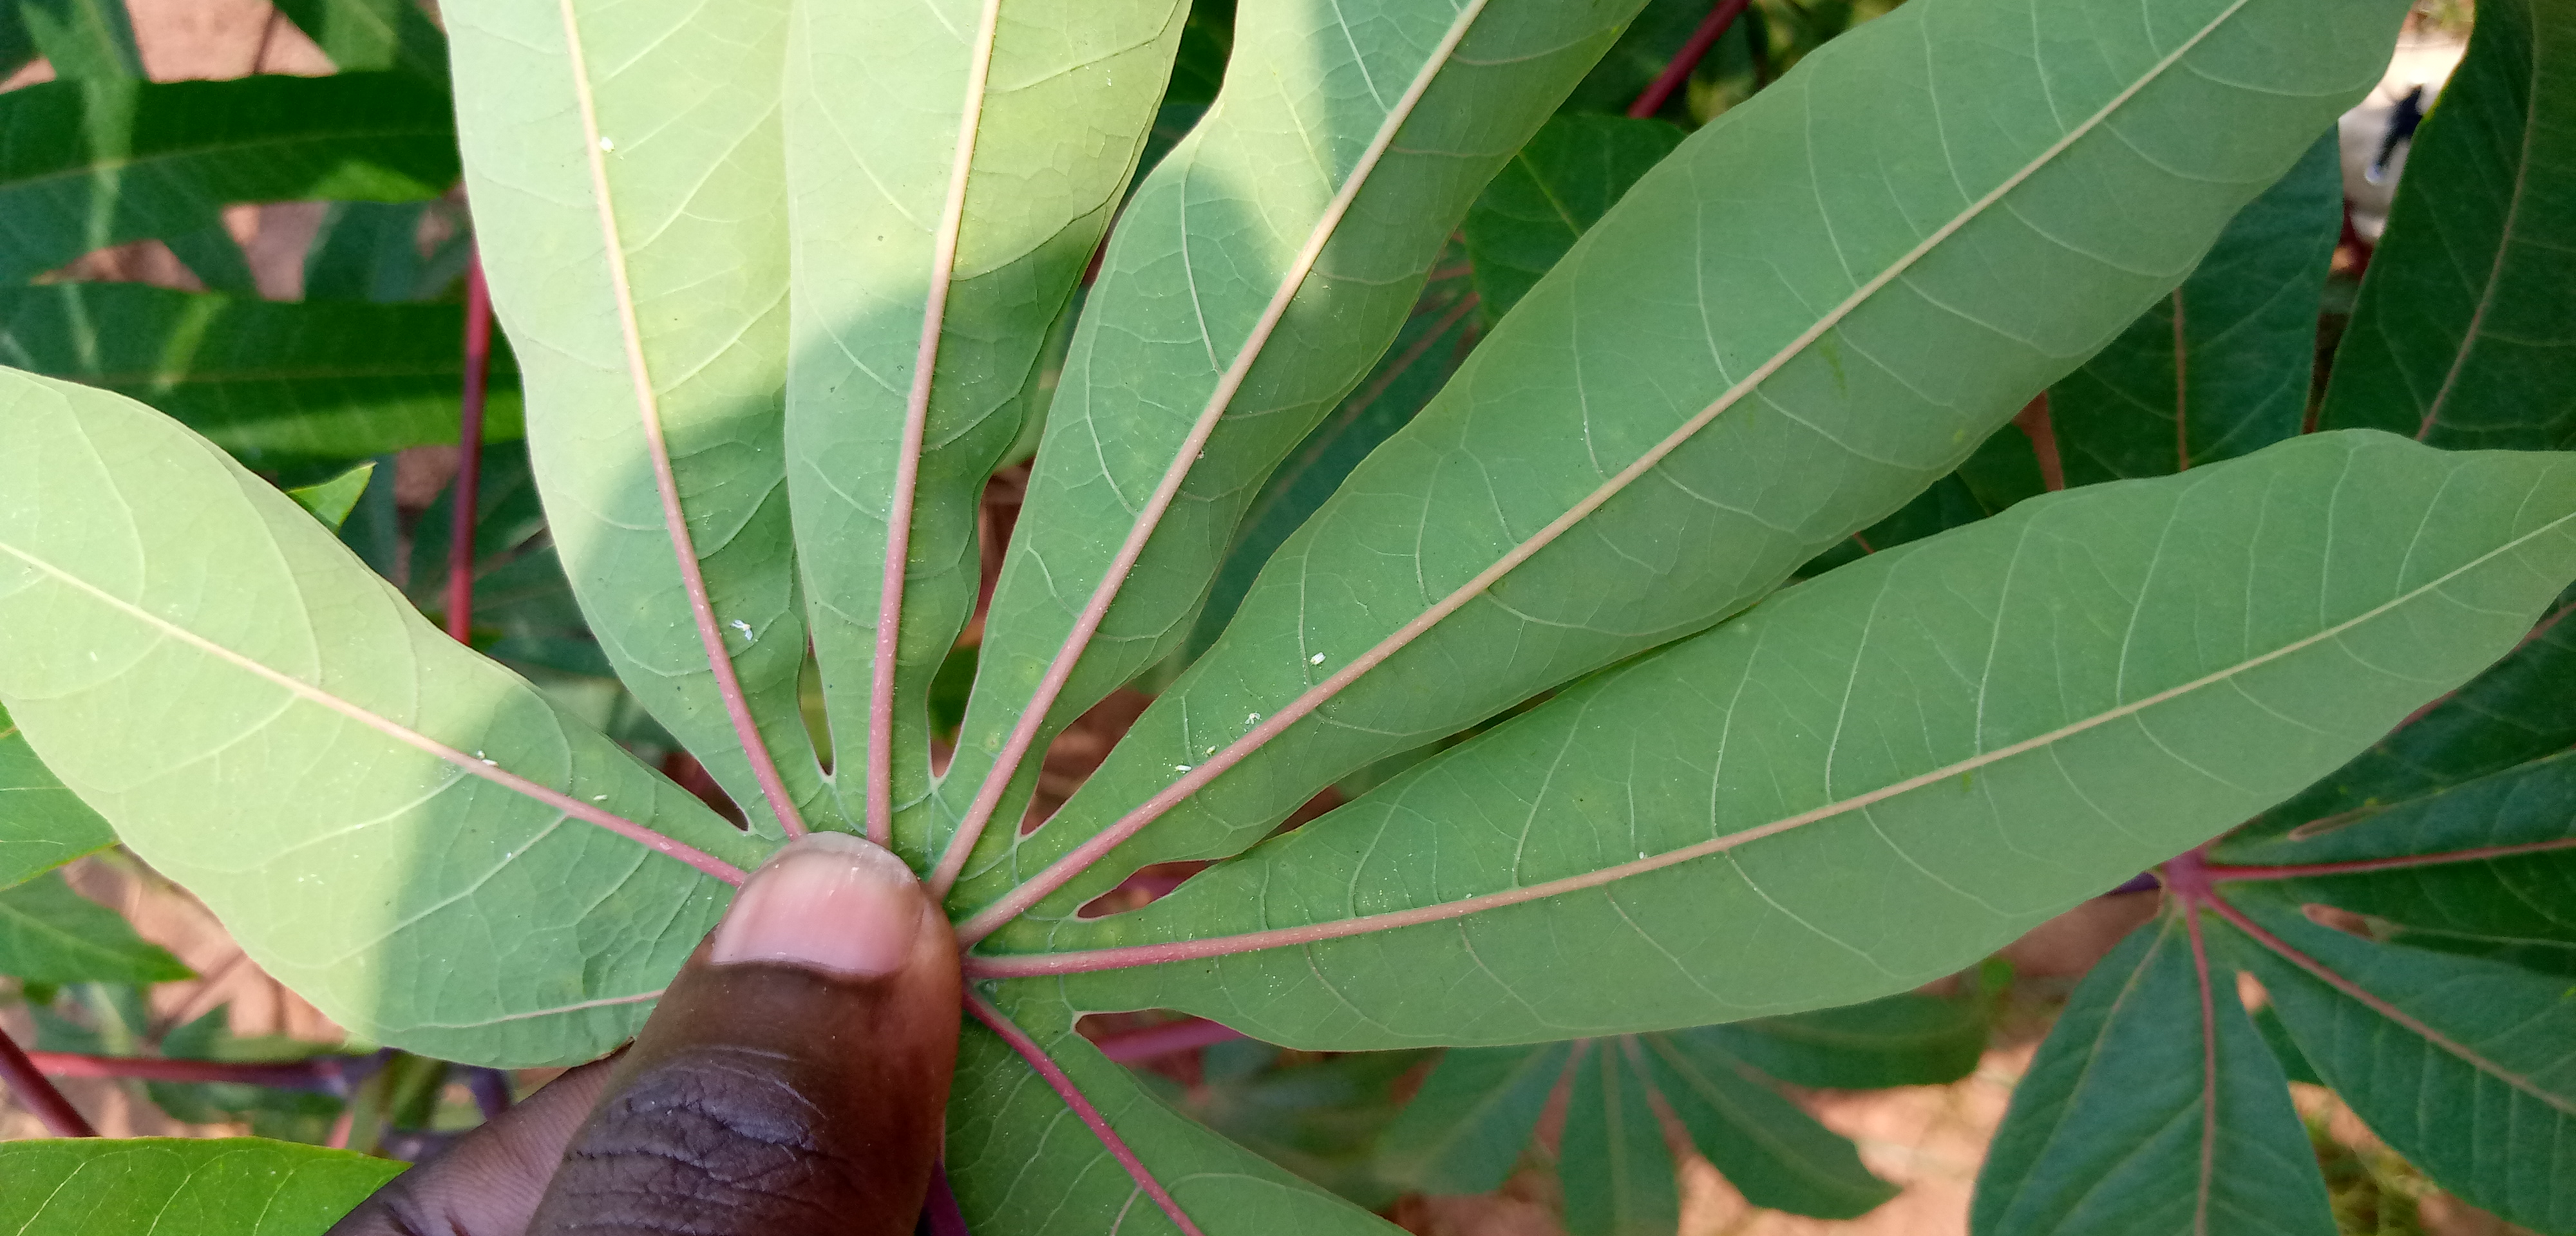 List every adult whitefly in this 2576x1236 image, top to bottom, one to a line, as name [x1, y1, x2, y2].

whitefly [595, 133, 618, 158]
whitefly [730, 618, 756, 641]
whitefly [1305, 649, 1329, 669]
whitefly [1237, 708, 1264, 728]
whitefly [1203, 742, 1222, 759]
whitefly [480, 757, 504, 771]
whitefly [1171, 760, 1197, 776]
whitefly [590, 790, 611, 805]
whitefly [1636, 848, 1651, 861]